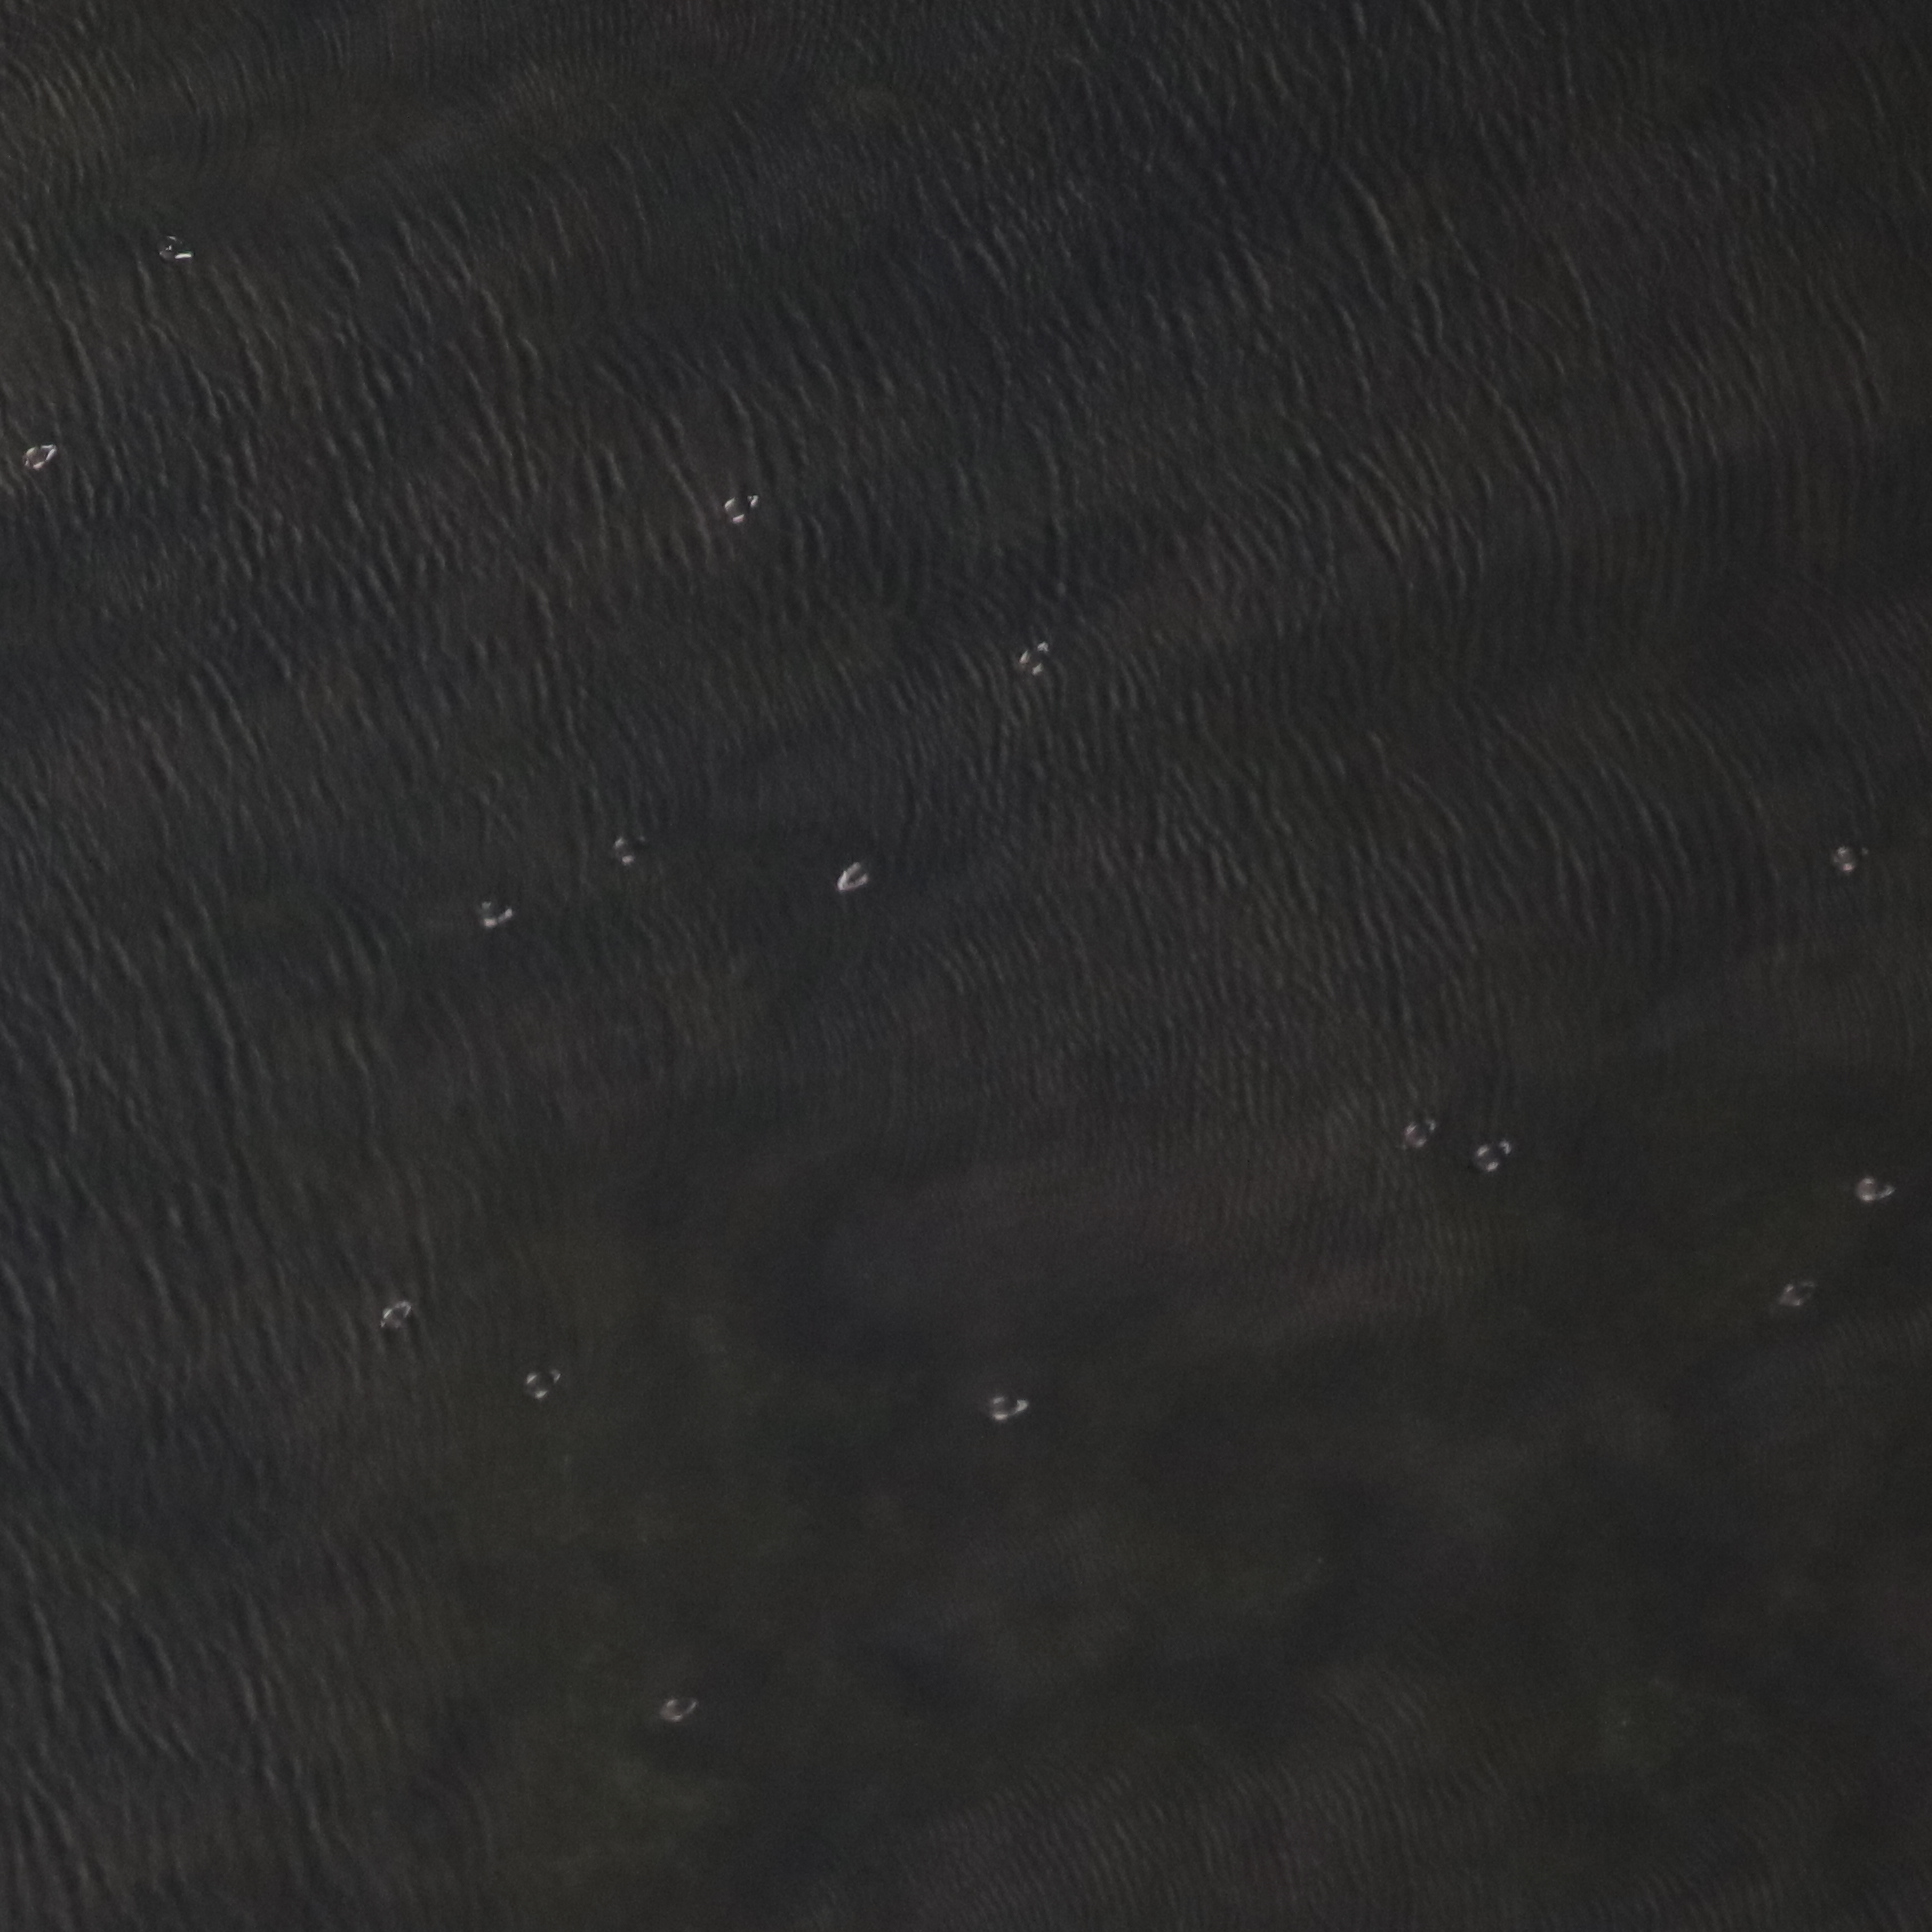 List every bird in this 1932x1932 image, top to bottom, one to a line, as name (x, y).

brant (175, 251)
brant (36, 458)
brant (738, 506)
brant (1033, 658)
brant (627, 853)
brant (1846, 857)
brant (853, 879)
brant (494, 914)
brant (1420, 1130)
brant (1488, 1155)
brant (1872, 1189)
brant (1794, 1294)
brant (398, 1316)
brant (539, 1381)
brant (1005, 1407)
brant (677, 1710)